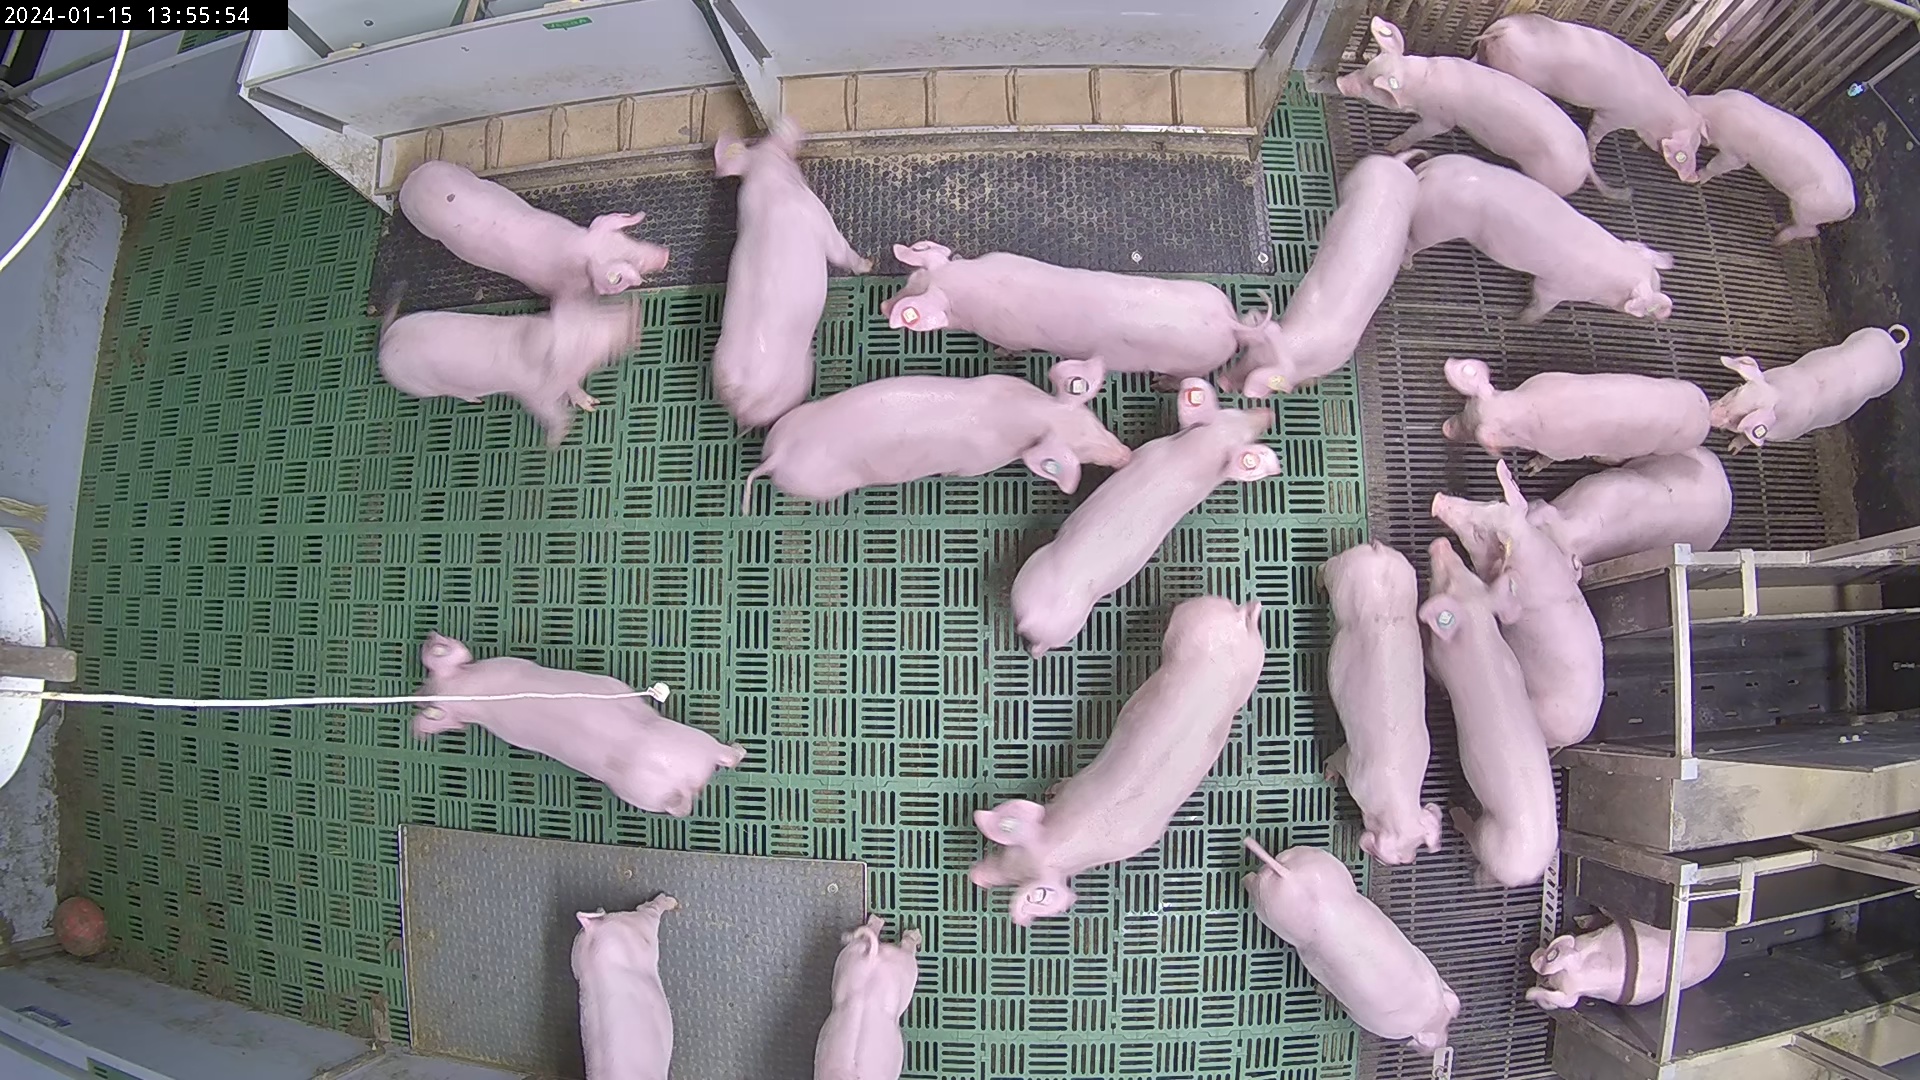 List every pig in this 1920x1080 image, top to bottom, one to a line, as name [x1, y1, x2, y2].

pig [1662, 0, 1774, 49]
pig [1467, 10, 1708, 185]
pig [1334, 14, 1633, 203]
pig [1673, 87, 1856, 244]
pig [711, 117, 875, 439]
pig [1214, 148, 1428, 400]
pig [1399, 152, 1674, 326]
pig [395, 162, 671, 302]
pig [879, 243, 1272, 392]
pig [372, 279, 642, 452]
pig [1711, 324, 1913, 453]
pig [741, 354, 1133, 514]
pig [1440, 360, 1713, 475]
pig [1008, 376, 1283, 660]
pig [1526, 444, 1734, 585]
pig [1431, 458, 1605, 749]
pig [1415, 537, 1561, 889]
pig [1316, 539, 1444, 864]
pig [966, 592, 1267, 927]
pig [408, 632, 747, 819]
pig [1239, 837, 1463, 1057]
pig [569, 893, 682, 1077]
pig [1522, 907, 1727, 1012]
pig [813, 913, 921, 1079]